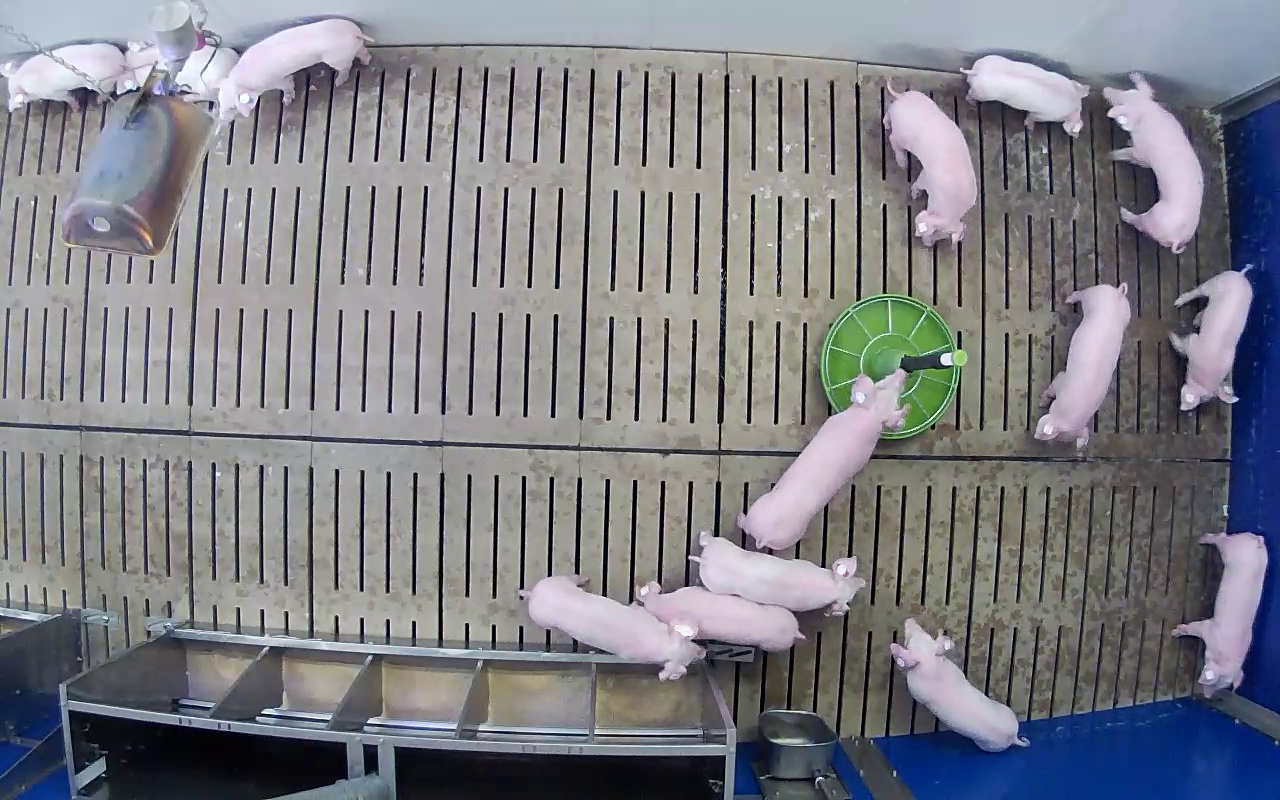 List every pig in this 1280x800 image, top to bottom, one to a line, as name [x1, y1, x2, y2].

pig [211, 19, 377, 123]
pig [0, 40, 127, 114]
pig [116, 40, 240, 105]
pig [961, 55, 1090, 136]
pig [1103, 71, 1205, 256]
pig [882, 76, 978, 252]
pig [1169, 264, 1258, 411]
pig [1032, 285, 1132, 454]
pig [738, 369, 911, 552]
pig [686, 531, 867, 619]
pig [1170, 531, 1269, 698]
pig [515, 574, 706, 681]
pig [636, 582, 805, 656]
pig [888, 618, 1032, 752]